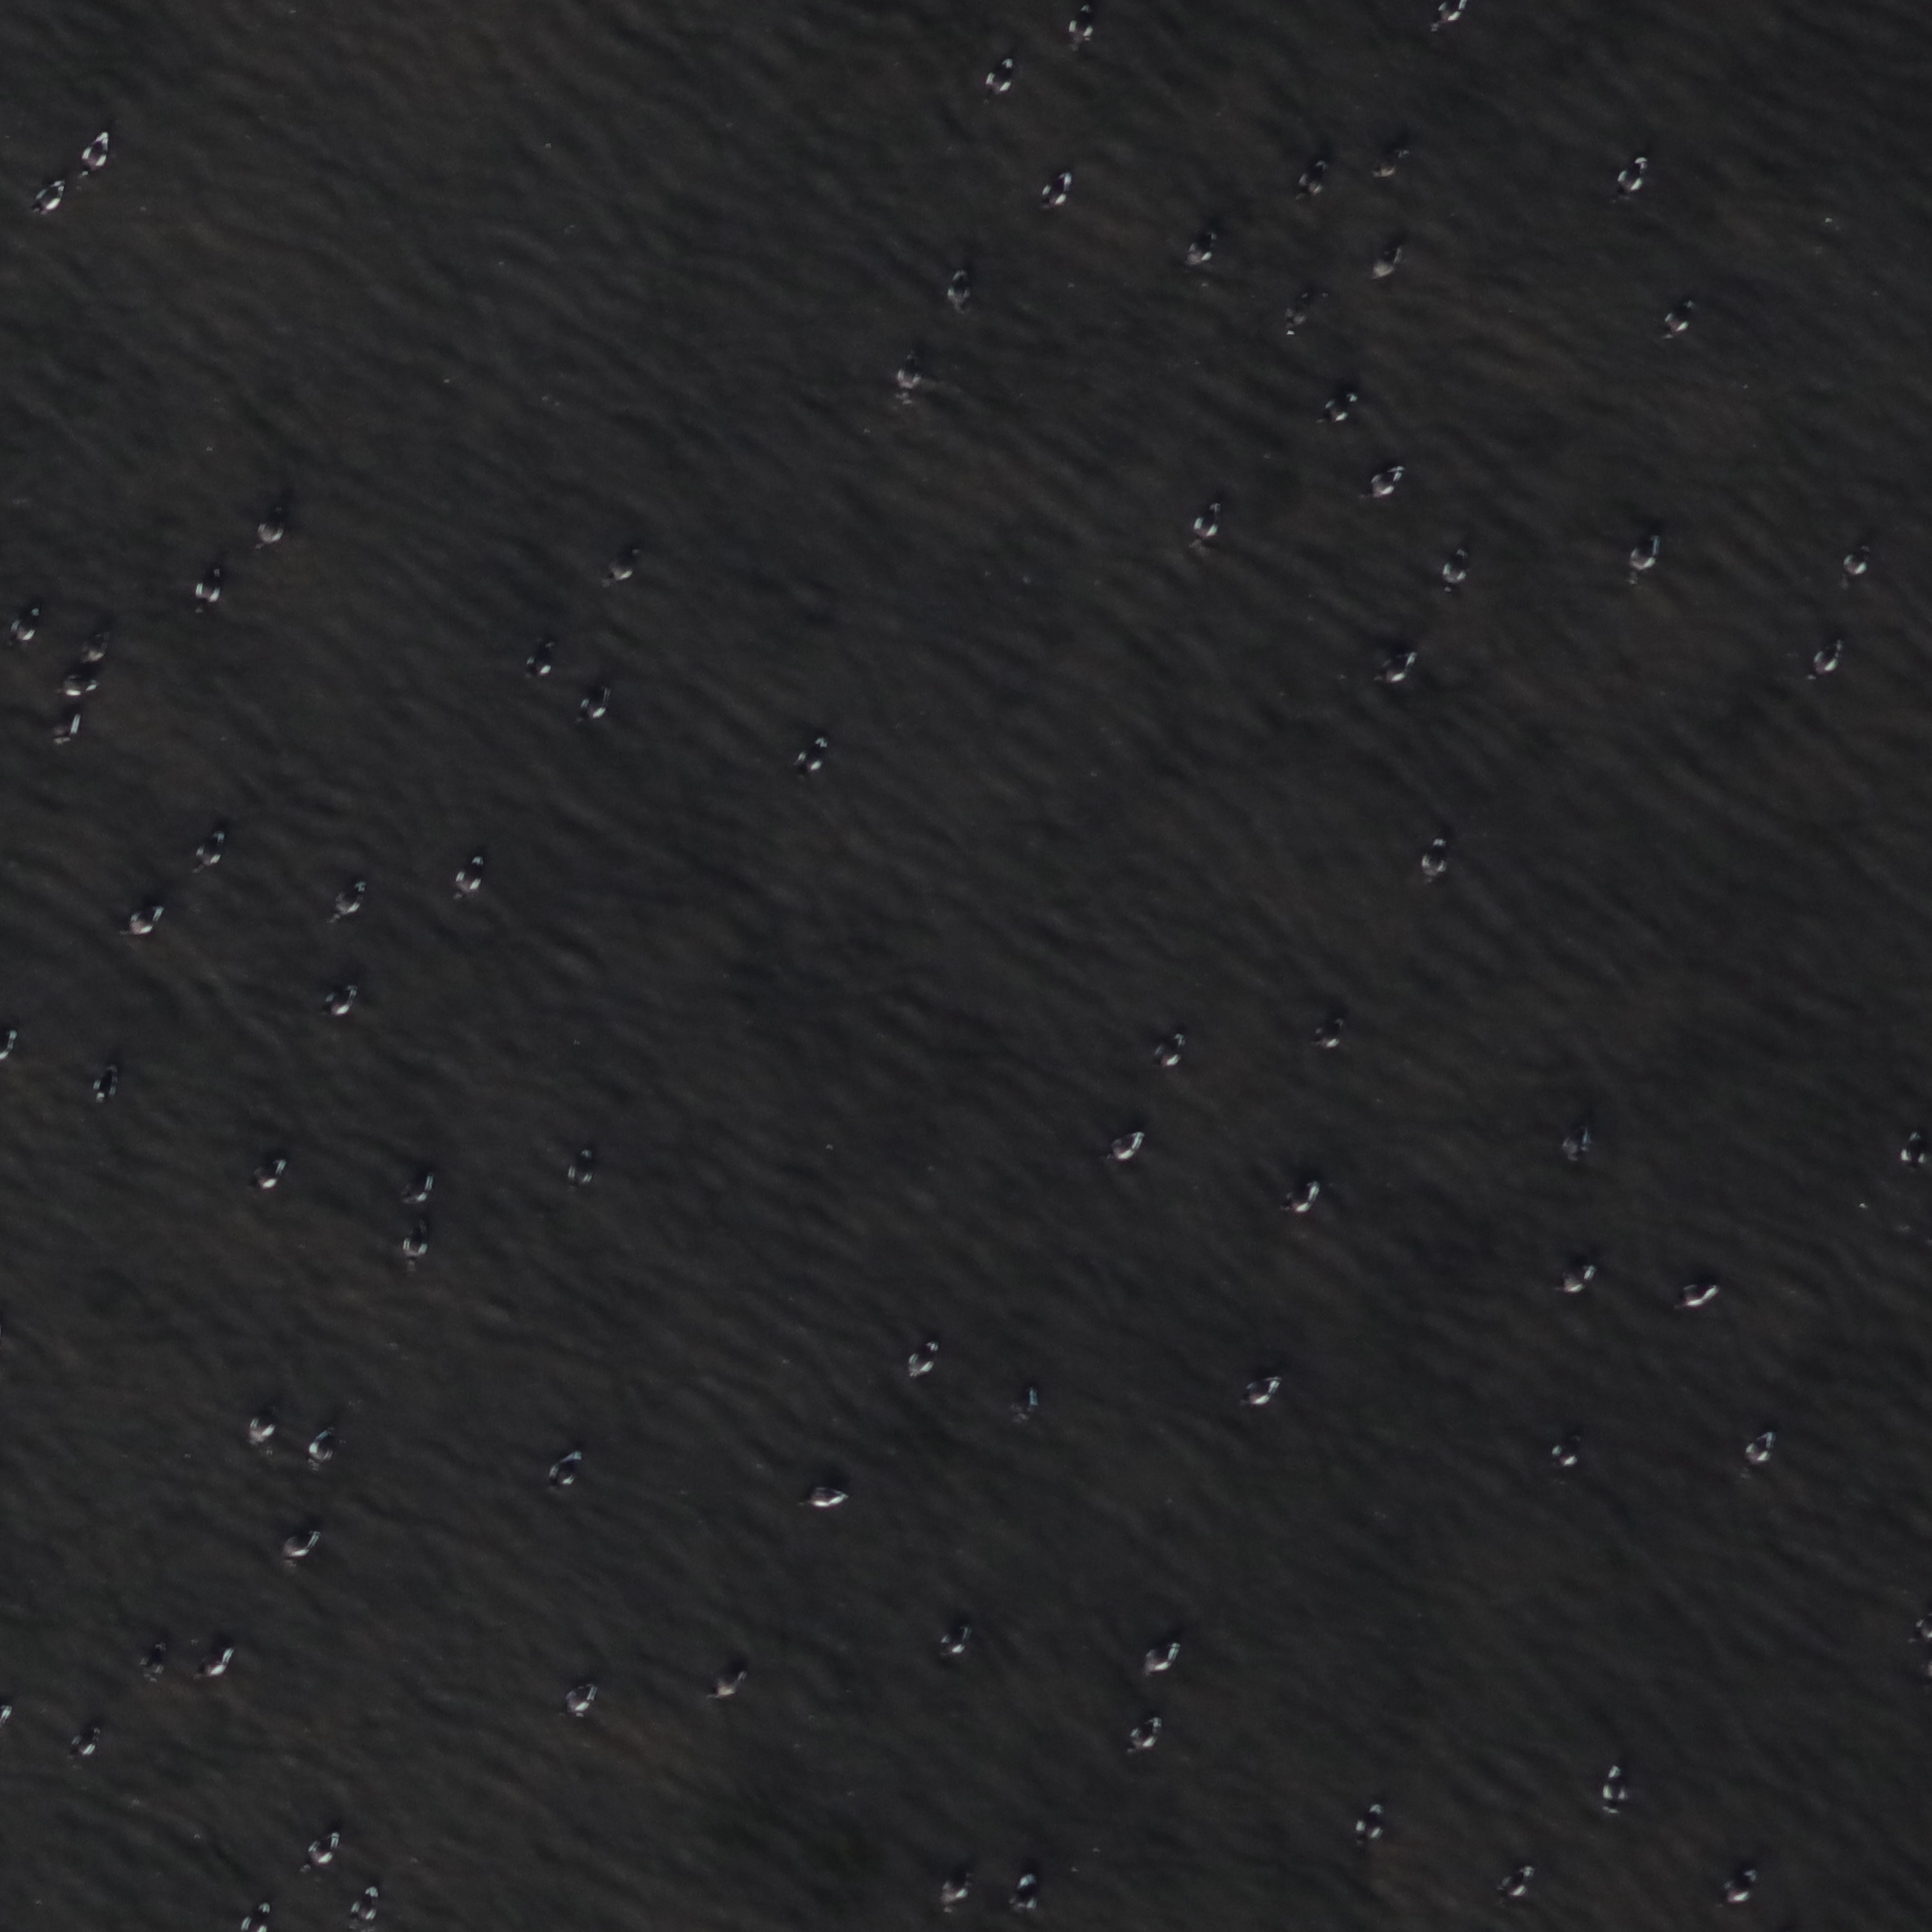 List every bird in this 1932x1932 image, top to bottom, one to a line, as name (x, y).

brant (1083, 22)
brant (998, 78)
brant (97, 154)
brant (1381, 165)
brant (1313, 175)
brant (1631, 175)
brant (1052, 191)
brant (44, 197)
brant (1197, 252)
brant (1386, 260)
brant (960, 293)
brant (1295, 312)
brant (1676, 321)
brant (915, 372)
brant (1337, 408)
brant (1382, 483)
brant (1202, 527)
brant (268, 529)
brant (1641, 553)
brant (1854, 564)
brant (620, 566)
brant (1455, 567)
brant (208, 590)
brant (23, 625)
brant (1824, 656)
brant (525, 666)
brant (1393, 666)
brant (71, 676)
brant (593, 705)
brant (68, 725)
brant (810, 758)
brant (208, 850)
brant (1436, 857)
brant (467, 878)
brant (346, 896)
brant (142, 918)
brant (341, 999)
brant (1333, 1039)
brant (1169, 1049)
brant (114, 1085)
brant (1577, 1142)
brant (1123, 1147)
brant (1913, 1150)
brant (267, 1170)
brant (581, 1172)
brant (422, 1193)
brant (1302, 1196)
brant (413, 1248)
brant (1576, 1277)
brant (1696, 1295)
brant (919, 1359)
brant (1258, 1391)
brant (1027, 1406)
brant (261, 1431)
brant (1765, 1446)
brant (323, 1448)
brant (1566, 1452)
brant (564, 1469)
brant (823, 1495)
brant (297, 1545)
brant (952, 1641)
brant (1159, 1657)
brant (146, 1662)
brant (219, 1666)
brant (731, 1687)
brant (580, 1697)
brant (1141, 1737)
brant (87, 1742)
brant (1613, 1790)
brant (1369, 1826)
brant (322, 1848)
brant (1515, 1883)
brant (1737, 1886)
brant (952, 1889)
brant (1025, 1890)
brant (368, 1907)
brant (253, 1925)